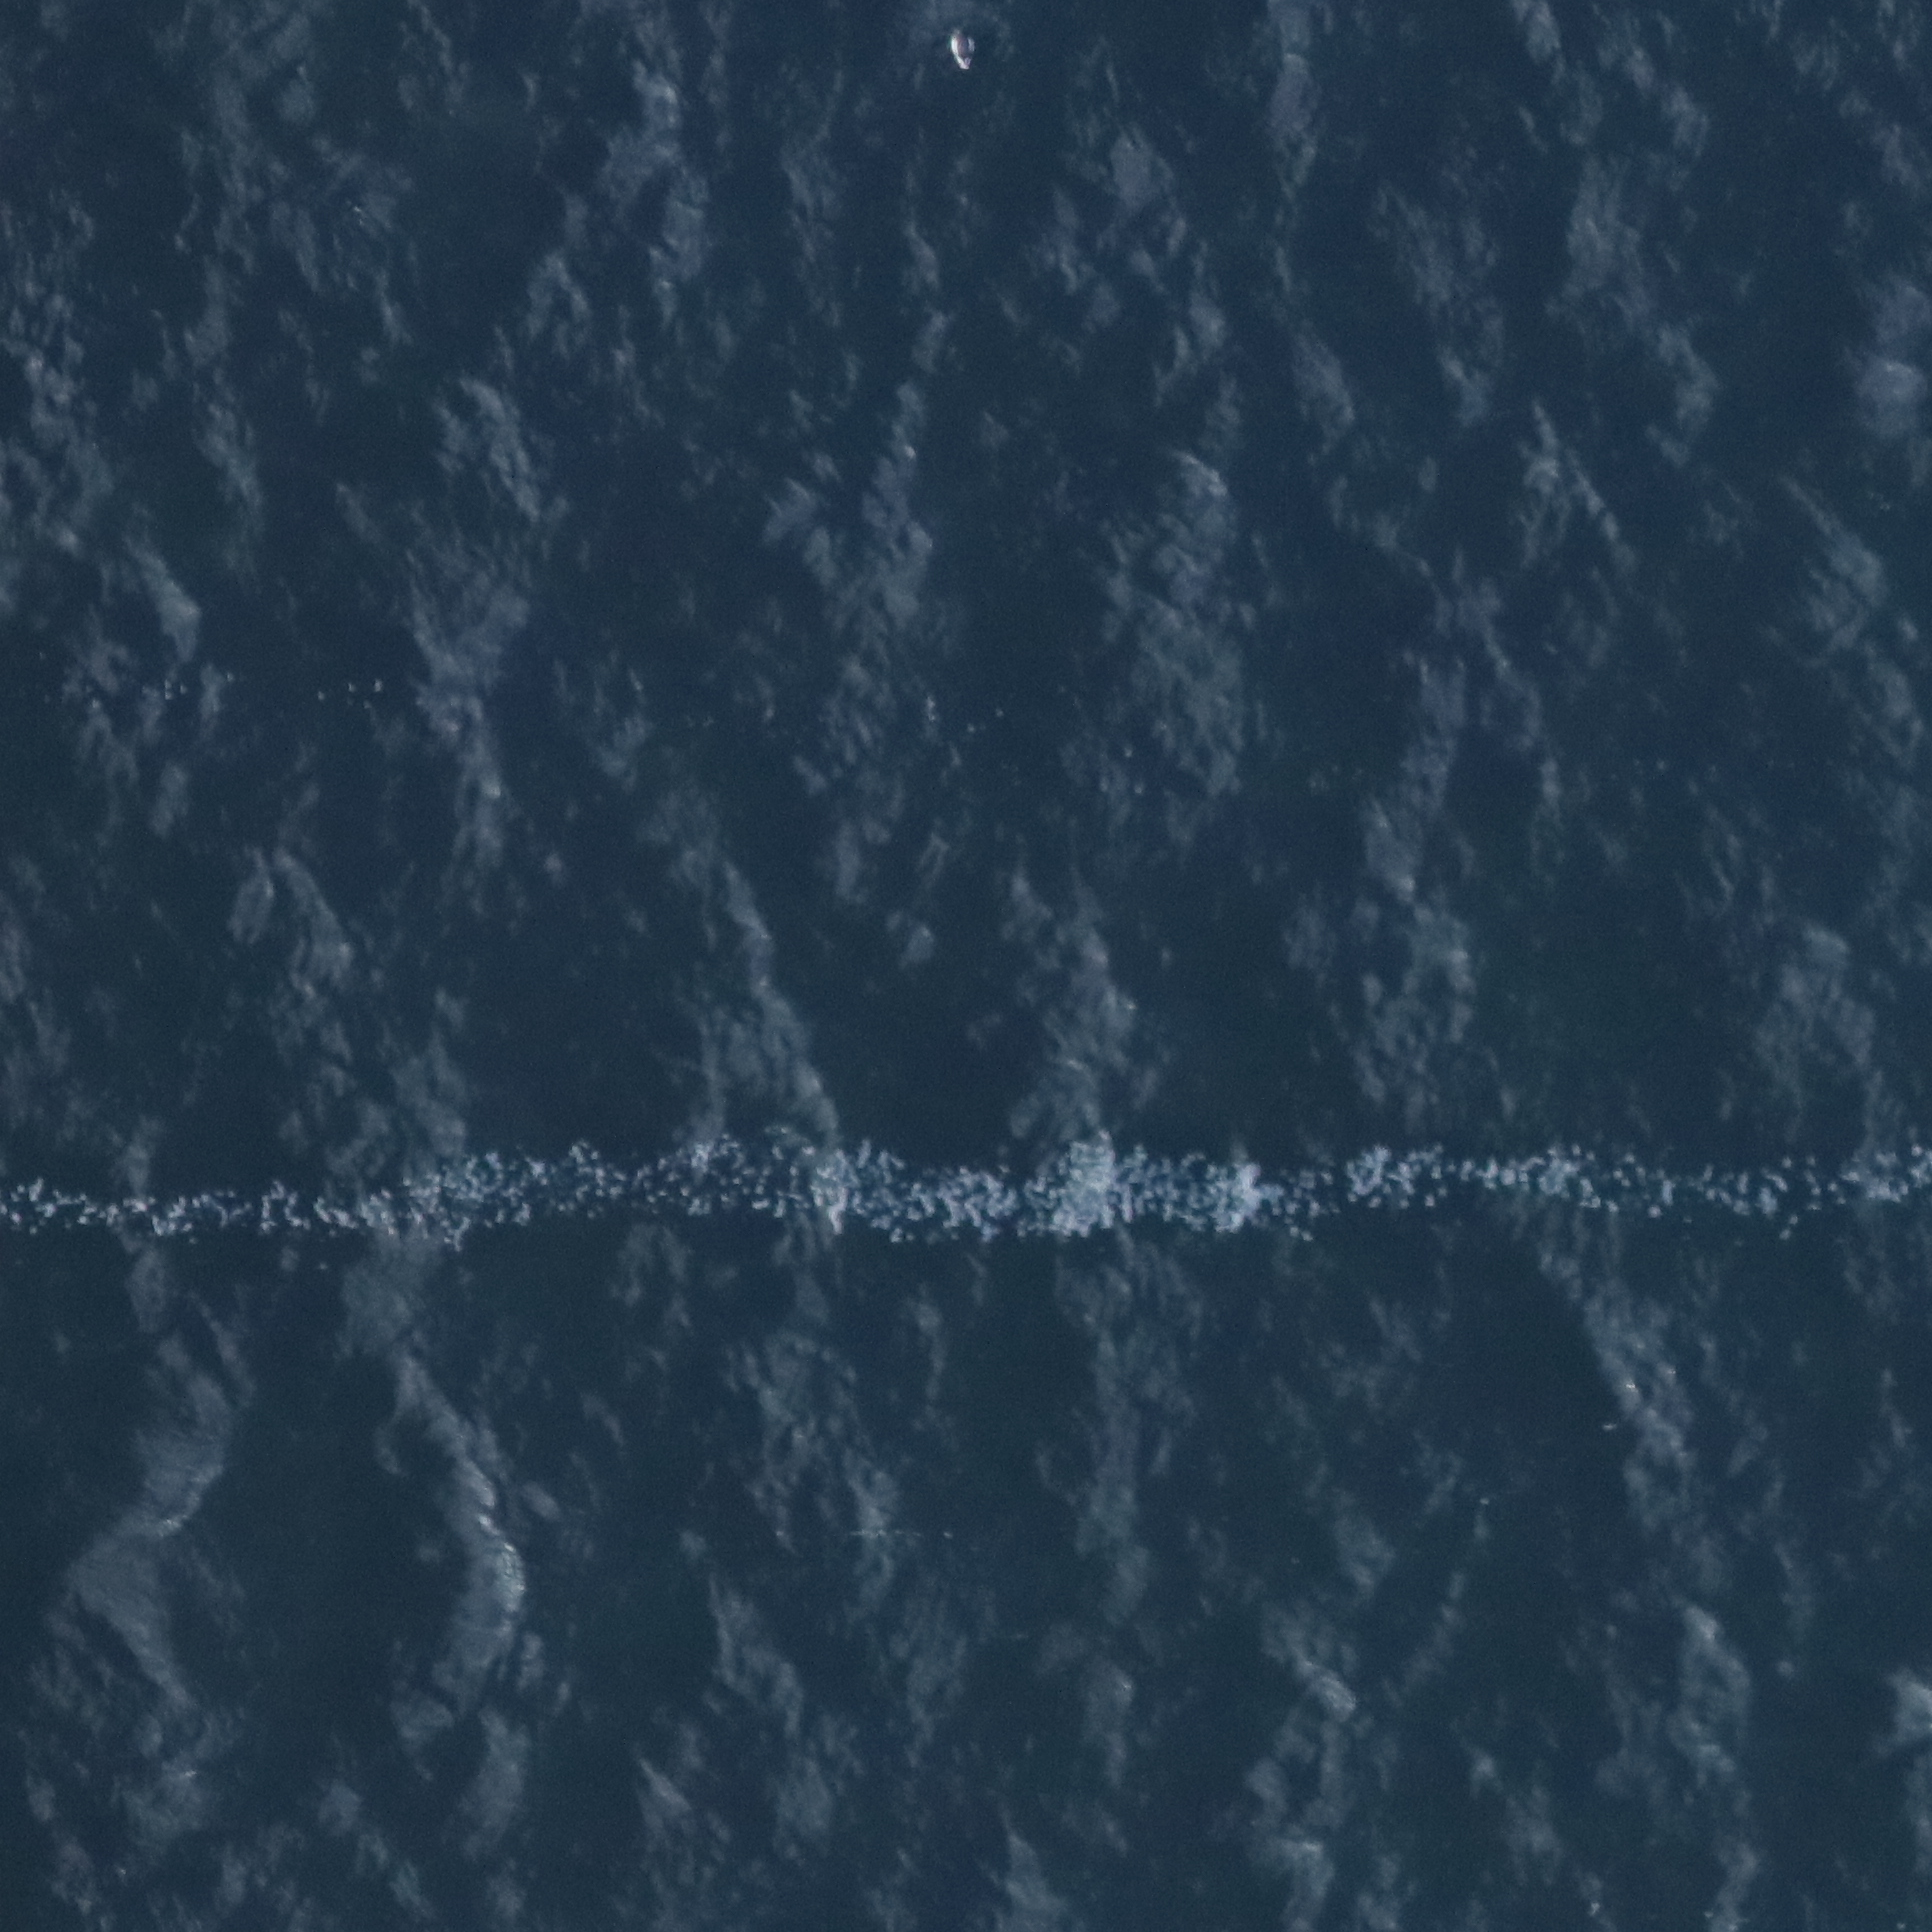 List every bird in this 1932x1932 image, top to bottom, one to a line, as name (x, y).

brant (961, 45)